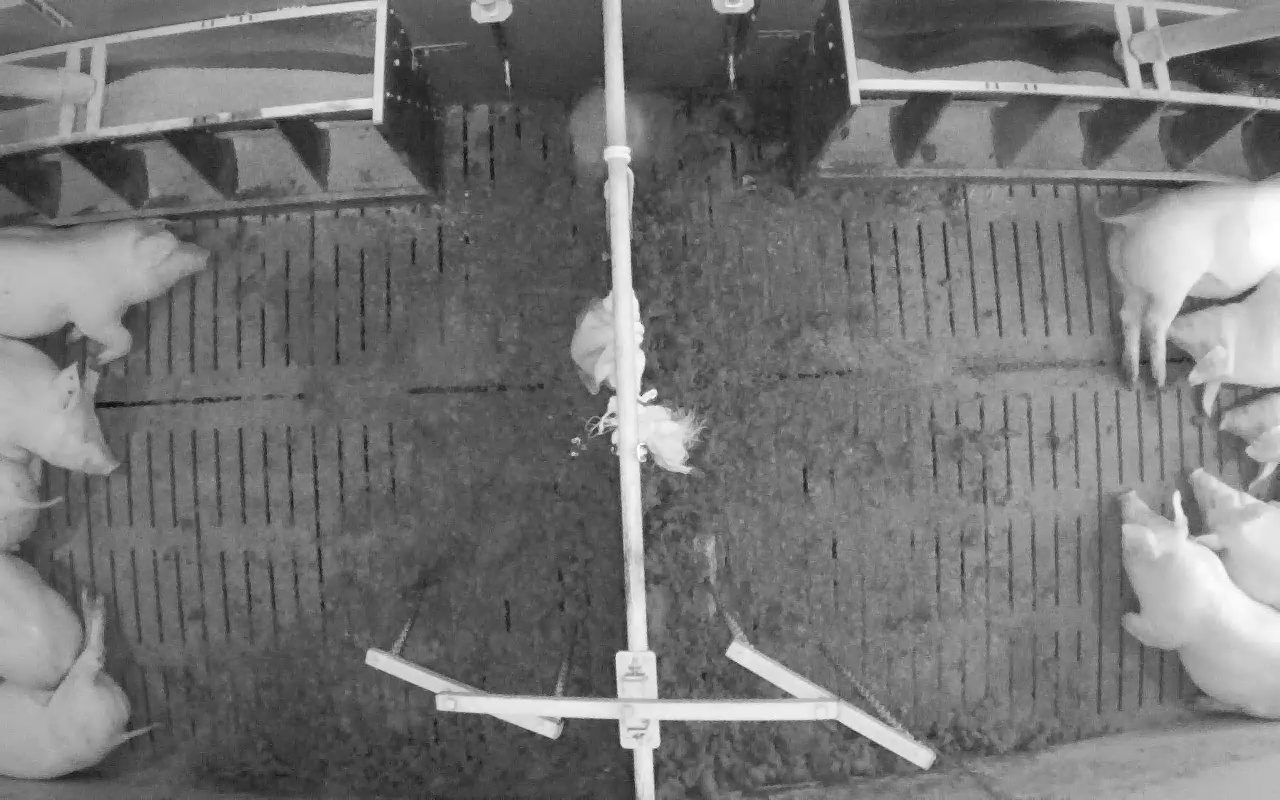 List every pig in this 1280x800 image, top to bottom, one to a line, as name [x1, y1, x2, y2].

pig [1094, 172, 1279, 391]
pig [0, 218, 209, 364]
pig [1166, 271, 1279, 417]
pig [0, 340, 125, 478]
pig [1218, 392, 1278, 492]
pig [0, 453, 69, 556]
pig [1186, 468, 1279, 607]
pig [1117, 489, 1279, 722]
pig [0, 557, 85, 691]
pig [2, 584, 166, 777]